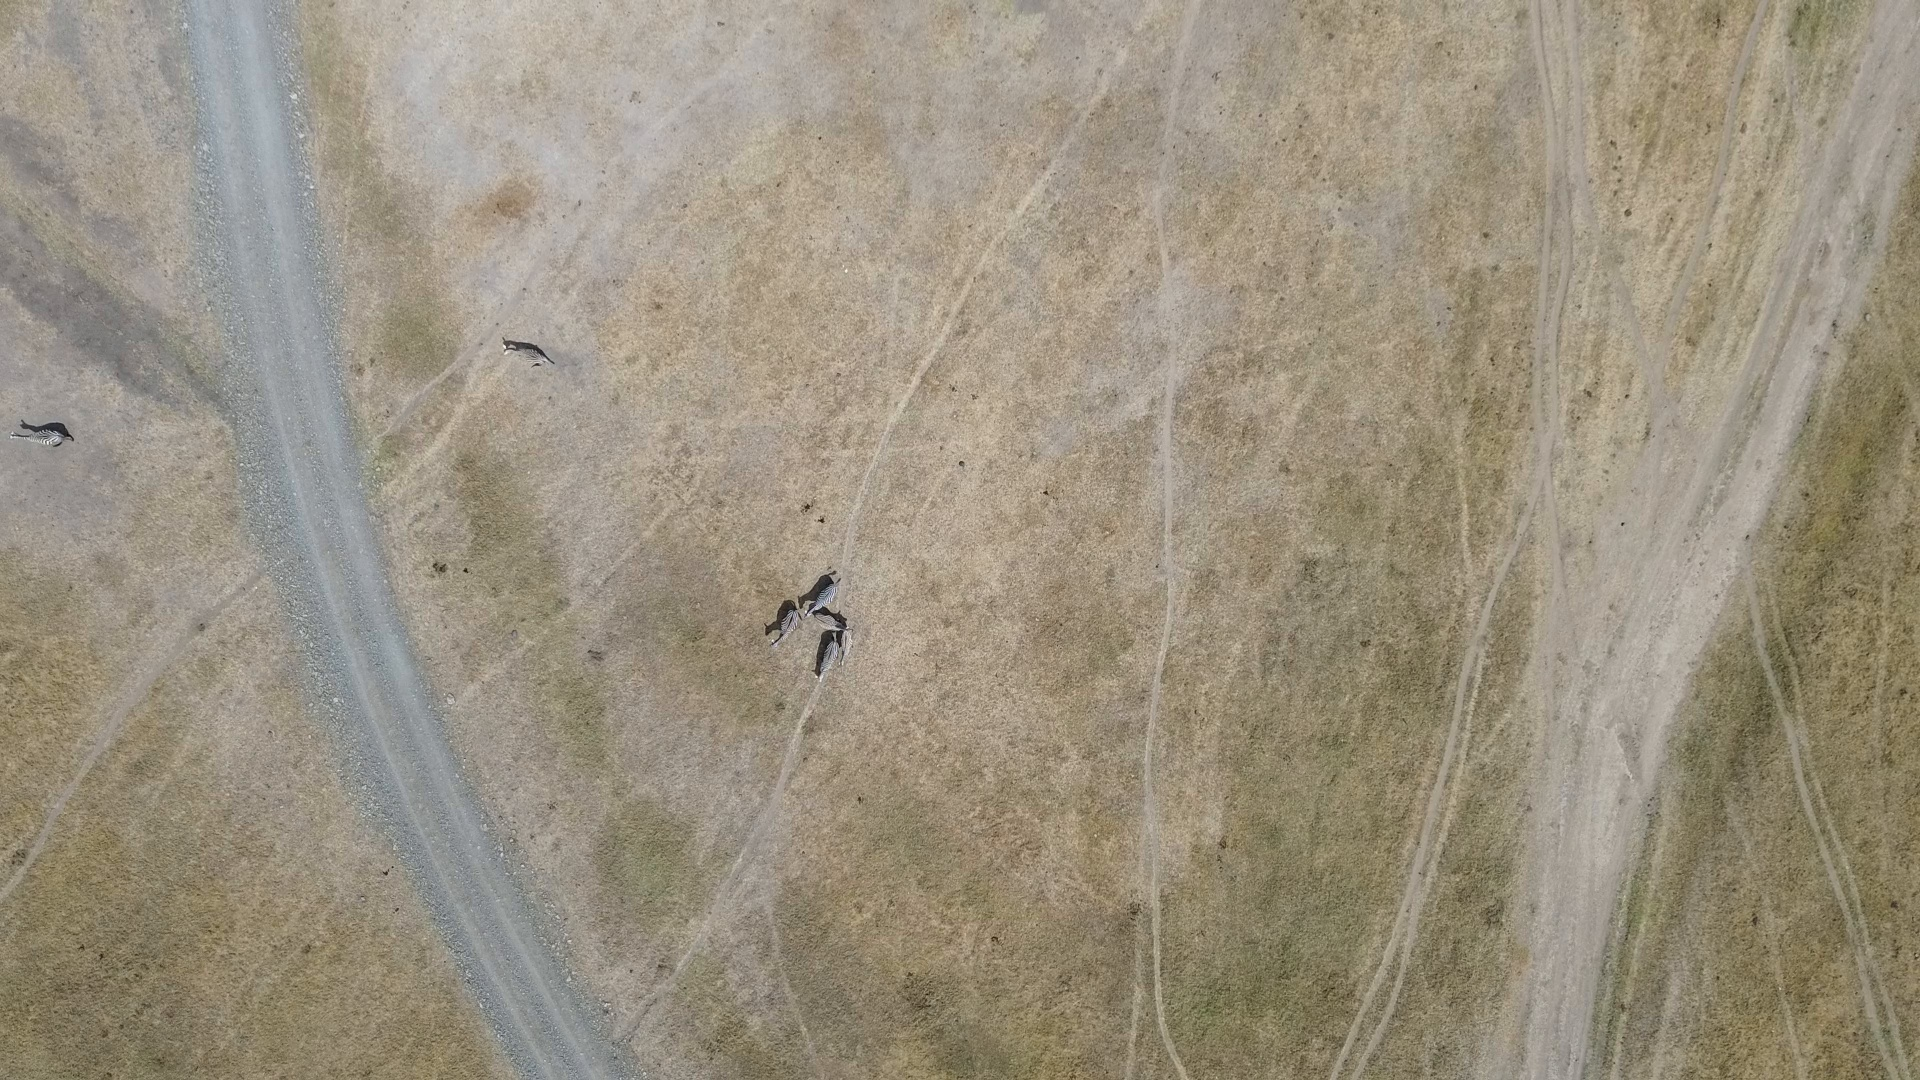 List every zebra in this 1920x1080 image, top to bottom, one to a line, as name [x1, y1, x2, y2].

zebra [502, 342, 554, 370]
zebra [9, 426, 69, 448]
zebra [803, 583, 838, 616]
zebra [767, 610, 798, 651]
zebra [811, 613, 847, 630]
zebra [837, 629, 852, 665]
zebra [816, 642, 836, 683]